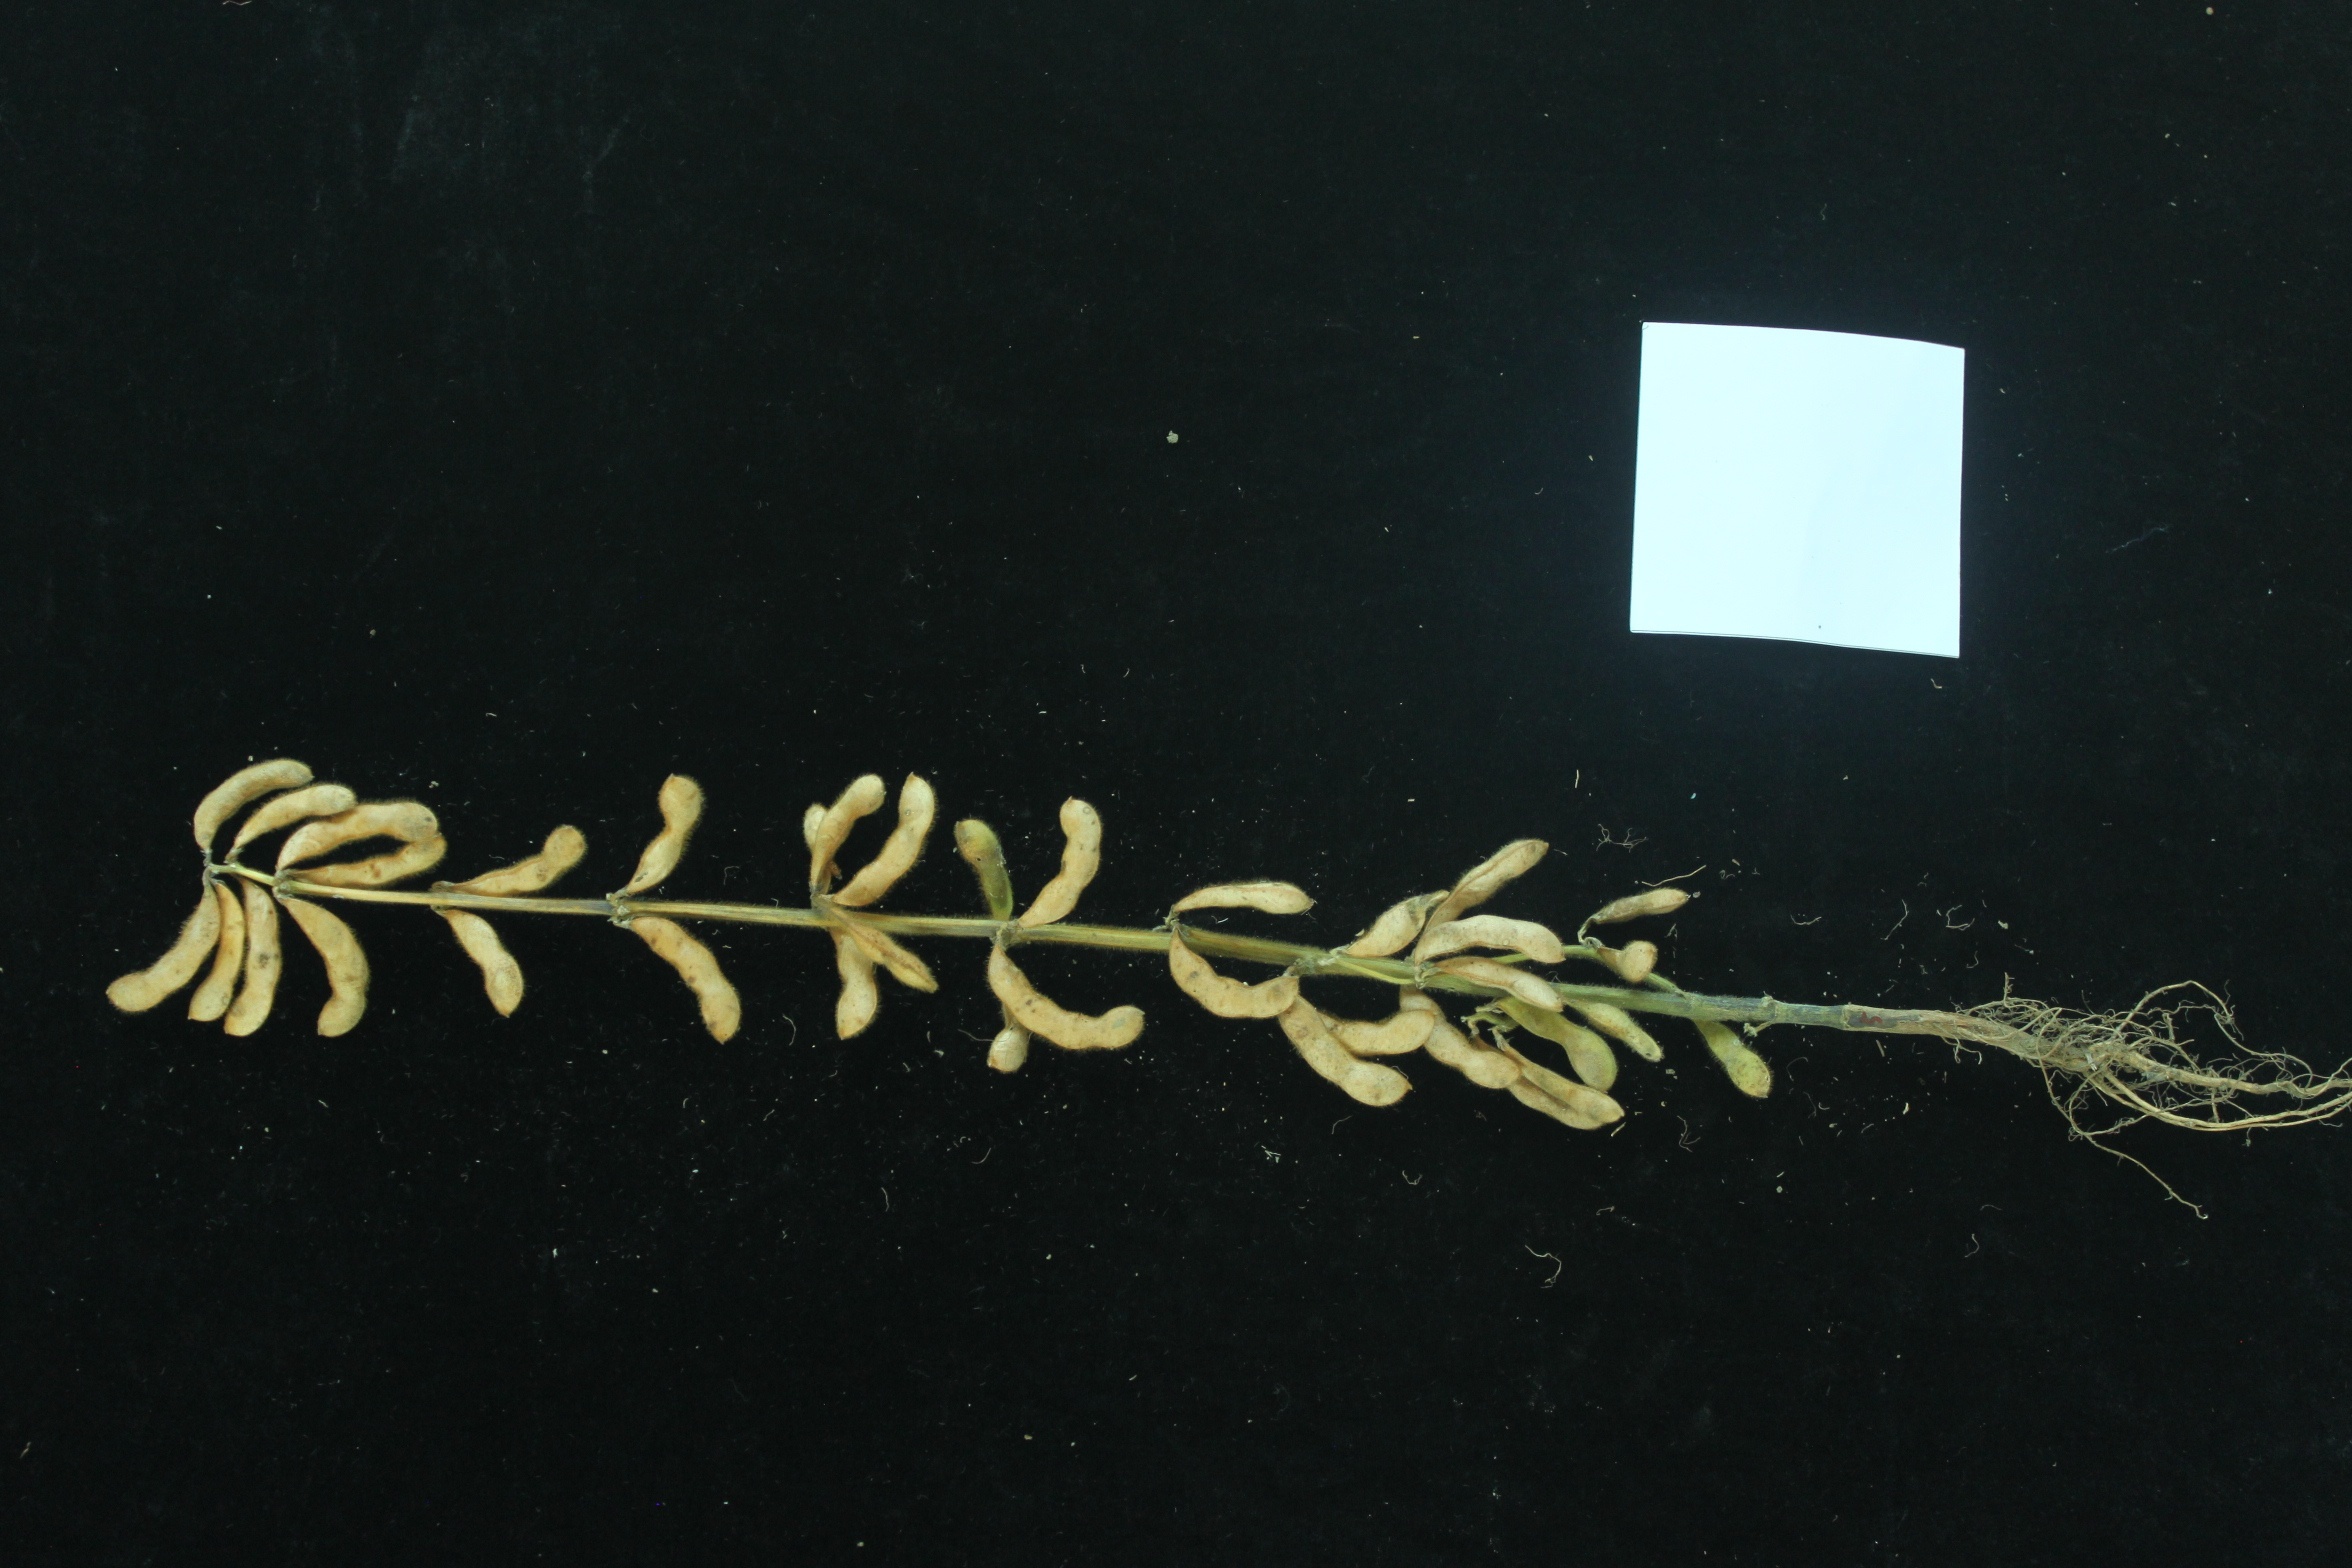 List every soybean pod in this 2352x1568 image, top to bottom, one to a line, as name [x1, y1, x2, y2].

soybean pod [194, 761, 312, 848]
soybean pod [822, 775, 934, 906]
soybean pod [809, 776, 884, 891]
soybean pod [622, 777, 701, 893]
soybean pod [236, 786, 356, 847]
soybean pod [1013, 799, 1101, 928]
soybean pod [277, 804, 436, 870]
soybean pod [805, 805, 833, 896]
soybean pod [955, 821, 1012, 921]
soybean pod [459, 826, 587, 897]
soybean pod [283, 836, 443, 887]
soybean pod [1427, 843, 1549, 933]
soybean pod [224, 878, 281, 1037]
soybean pod [107, 882, 220, 1012]
soybean pod [187, 882, 244, 1021]
soybean pod [1170, 883, 1313, 914]
soybean pod [1591, 890, 1687, 922]
soybean pod [1338, 893, 1446, 957]
soybean pod [276, 895, 367, 1036]
soybean pod [831, 910, 936, 992]
soybean pod [438, 912, 522, 1017]
soybean pod [1414, 917, 1565, 964]
soybean pod [615, 918, 738, 1043]
soybean pod [830, 928, 875, 1040]
soybean pod [1170, 937, 1298, 1019]
soybean pod [989, 940, 1142, 1051]
soybean pod [1591, 941, 1655, 981]
soybean pod [1434, 957, 1560, 1011]
soybean pod [1401, 989, 1518, 1091]
soybean pod [1283, 995, 1408, 1107]
soybean pod [1496, 1001, 1615, 1092]
soybean pod [989, 1003, 1026, 1069]
soybean pod [1574, 1005, 1660, 1062]
soybean pod [1320, 1009, 1434, 1056]
soybean pod [1696, 1020, 1769, 1098]
soybean pod [1497, 1035, 1622, 1120]